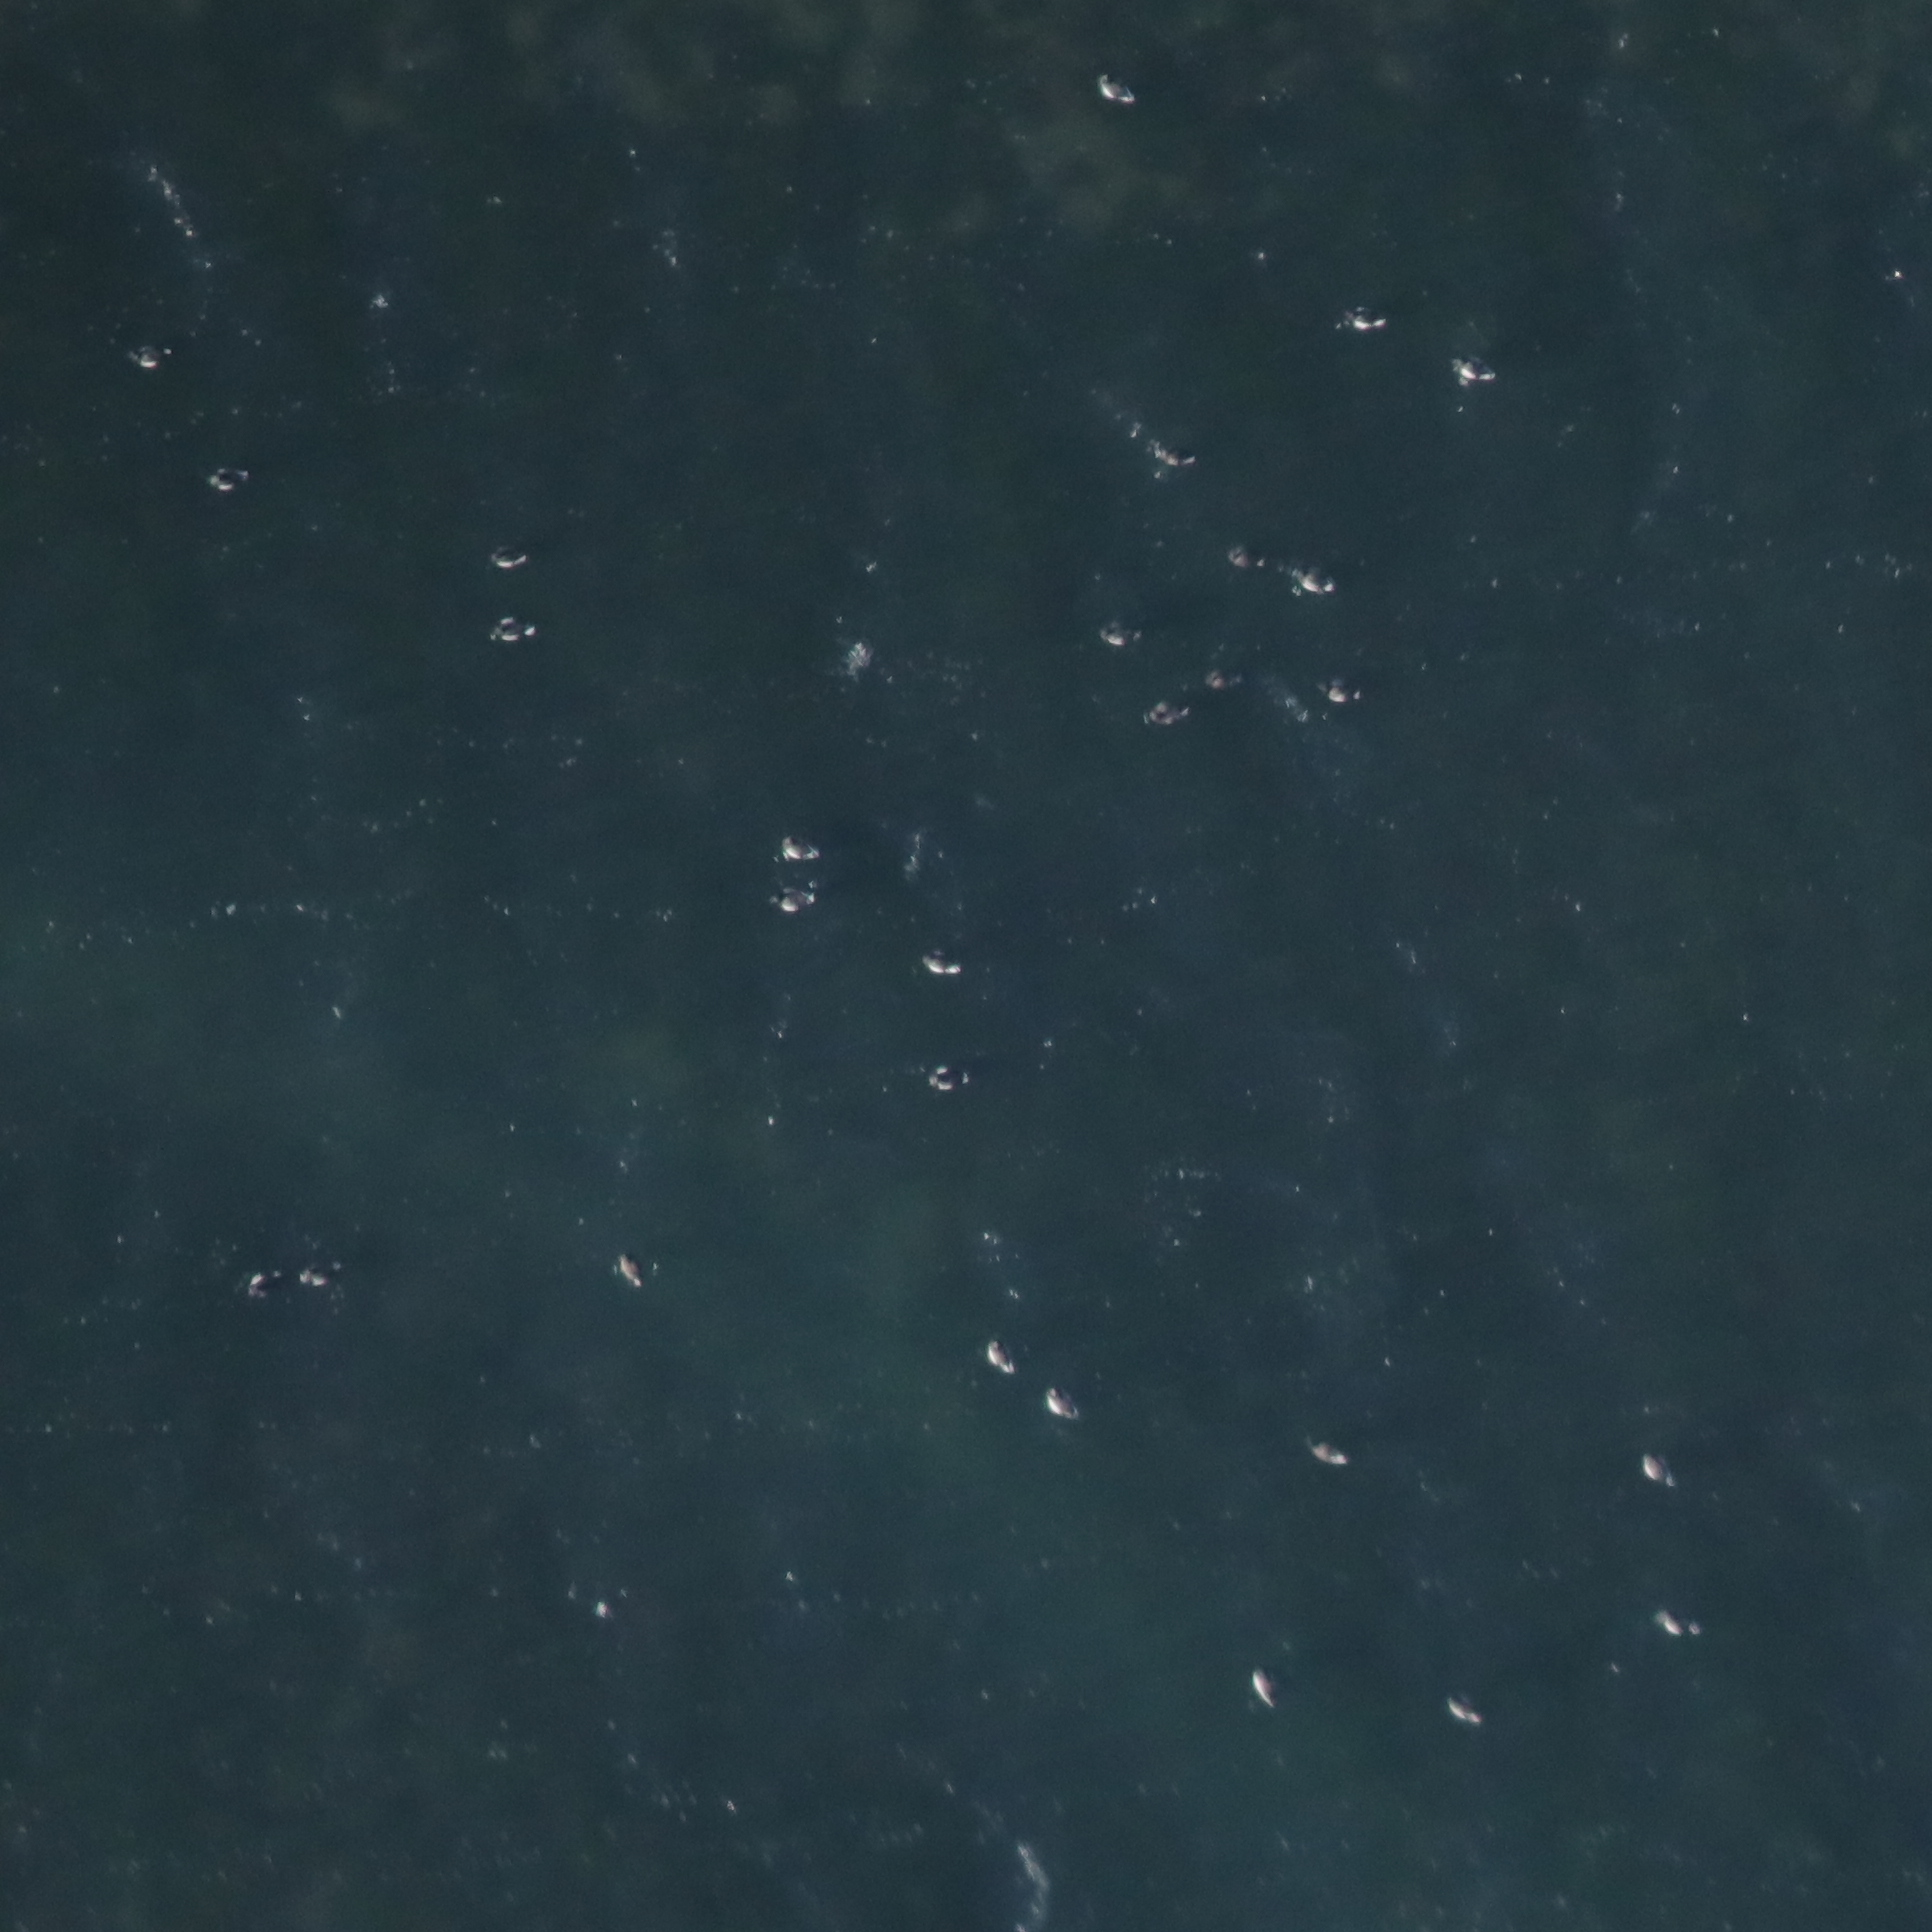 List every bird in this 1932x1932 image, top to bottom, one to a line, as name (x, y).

brant (1116, 90)
brant (1362, 315)
brant (151, 355)
brant (1470, 369)
brant (1182, 456)
brant (225, 477)
brant (508, 556)
brant (1244, 560)
brant (1317, 576)
brant (512, 630)
brant (1124, 639)
brant (1226, 677)
brant (1343, 691)
brant (1165, 717)
brant (801, 849)
brant (789, 904)
brant (943, 961)
brant (946, 1077)
brant (631, 1270)
brant (320, 1273)
brant (260, 1285)
brant (1002, 1357)
brant (1061, 1404)
brant (1330, 1452)
brant (1657, 1469)
brant (1673, 1622)
brant (1265, 1688)
brant (1463, 1710)